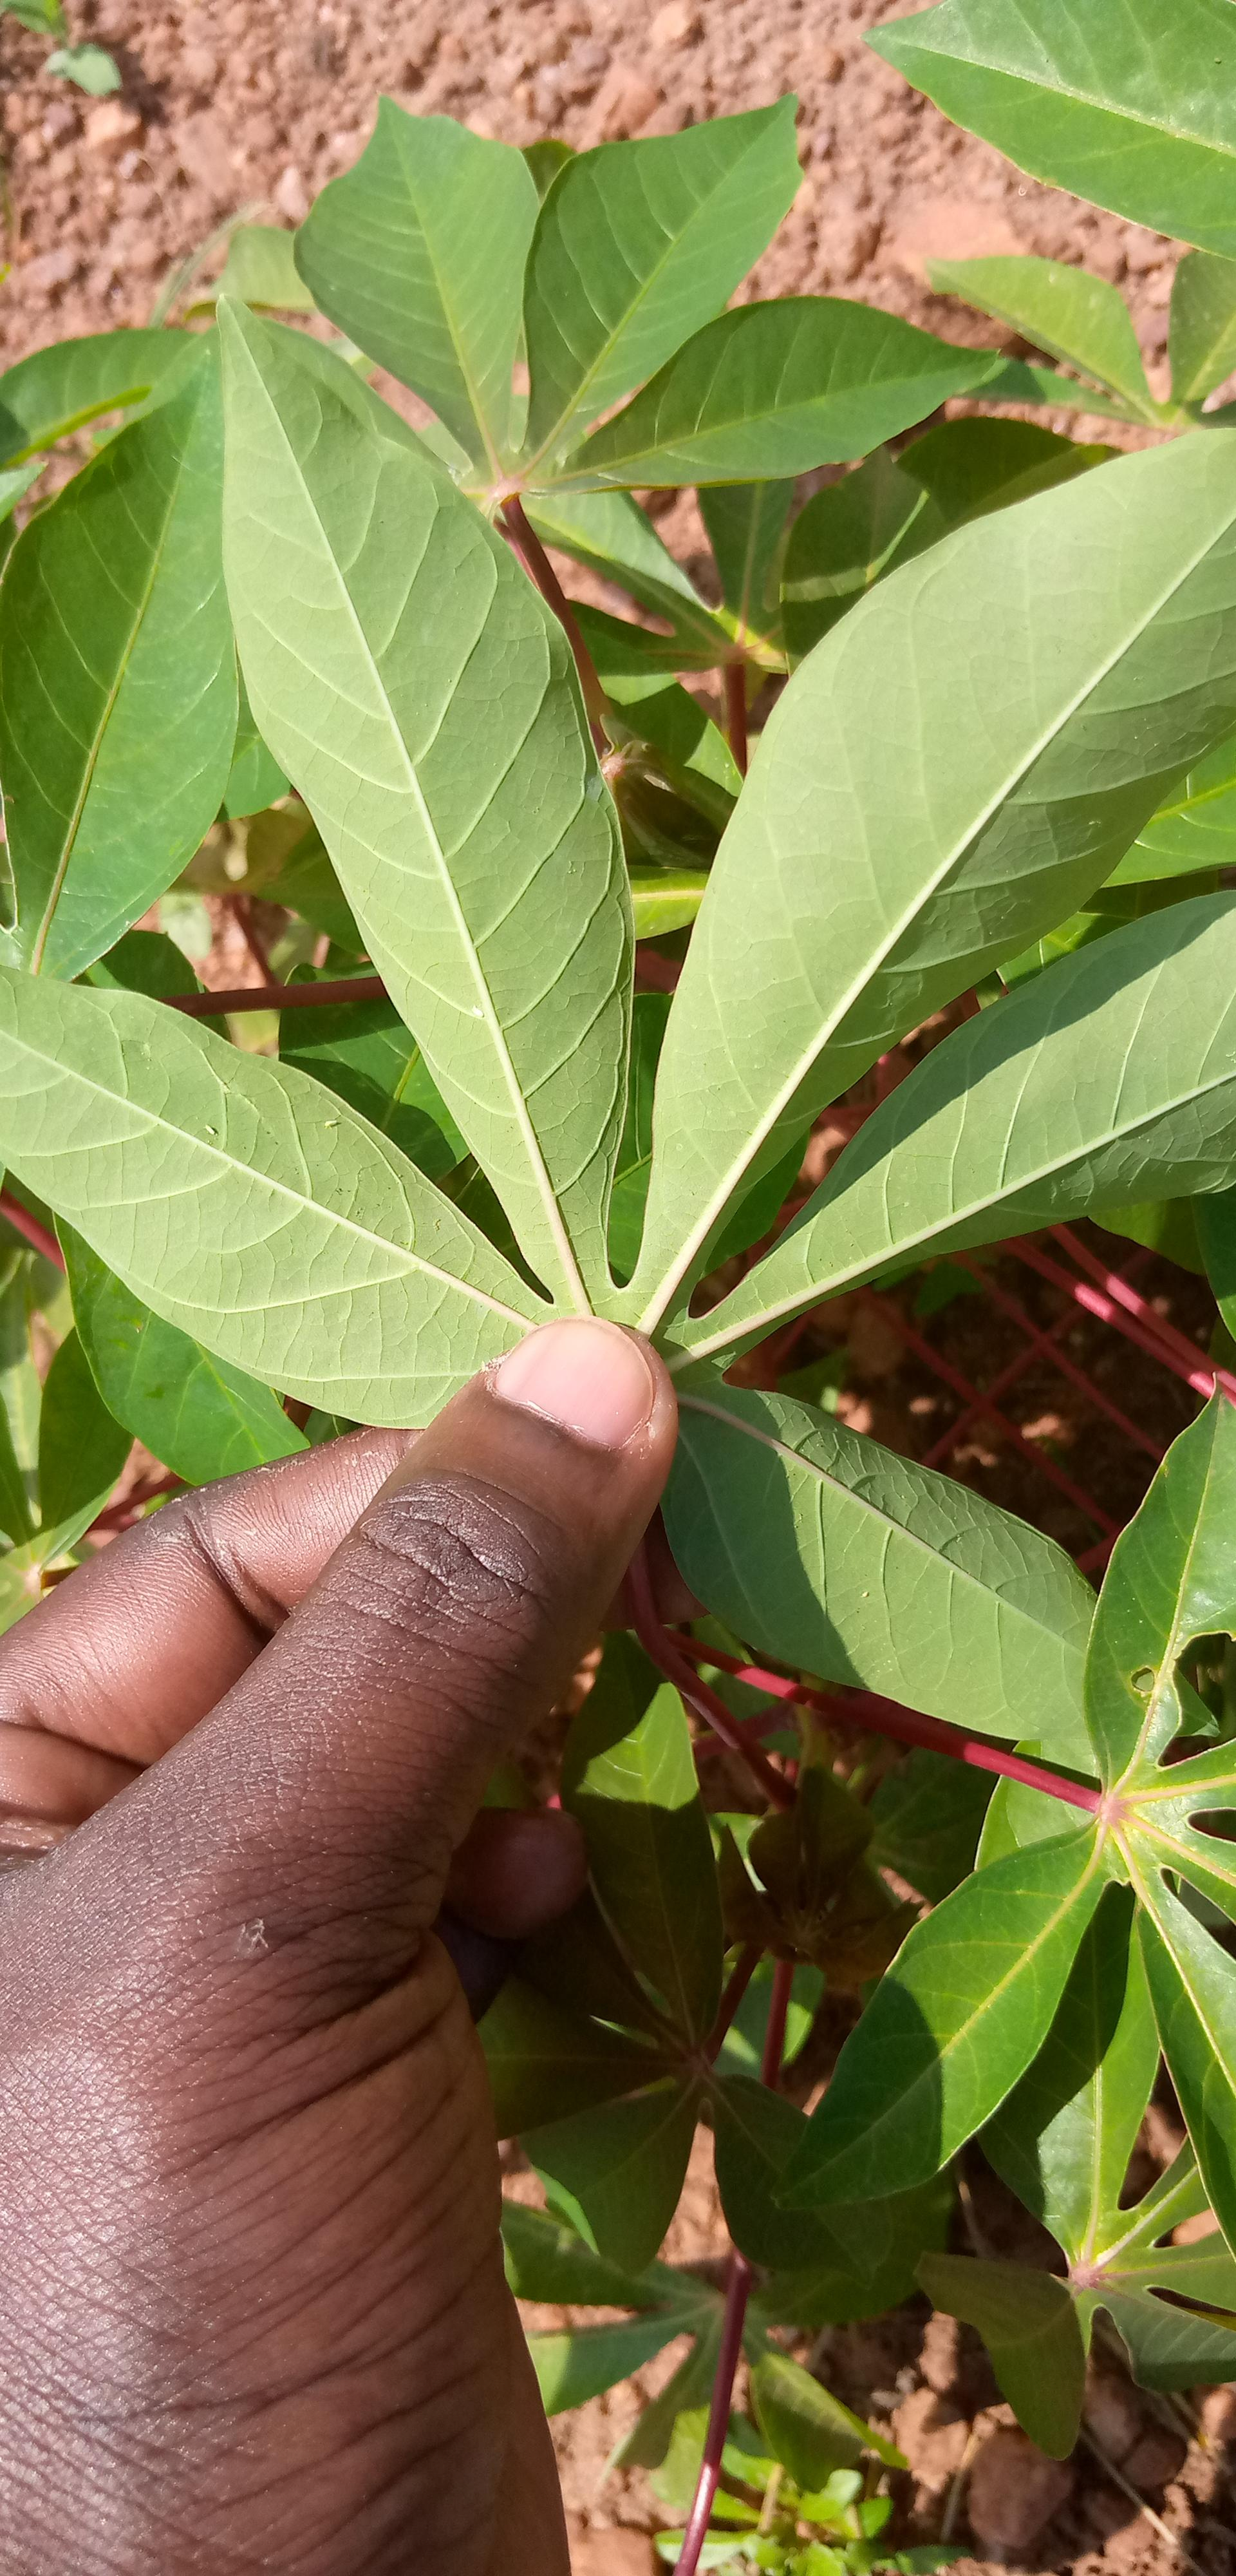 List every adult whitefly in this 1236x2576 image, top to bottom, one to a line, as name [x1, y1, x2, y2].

whitefly [470, 1003, 485, 1019]
whitefly [323, 1118, 340, 1130]
whitefly [203, 1122, 218, 1136]